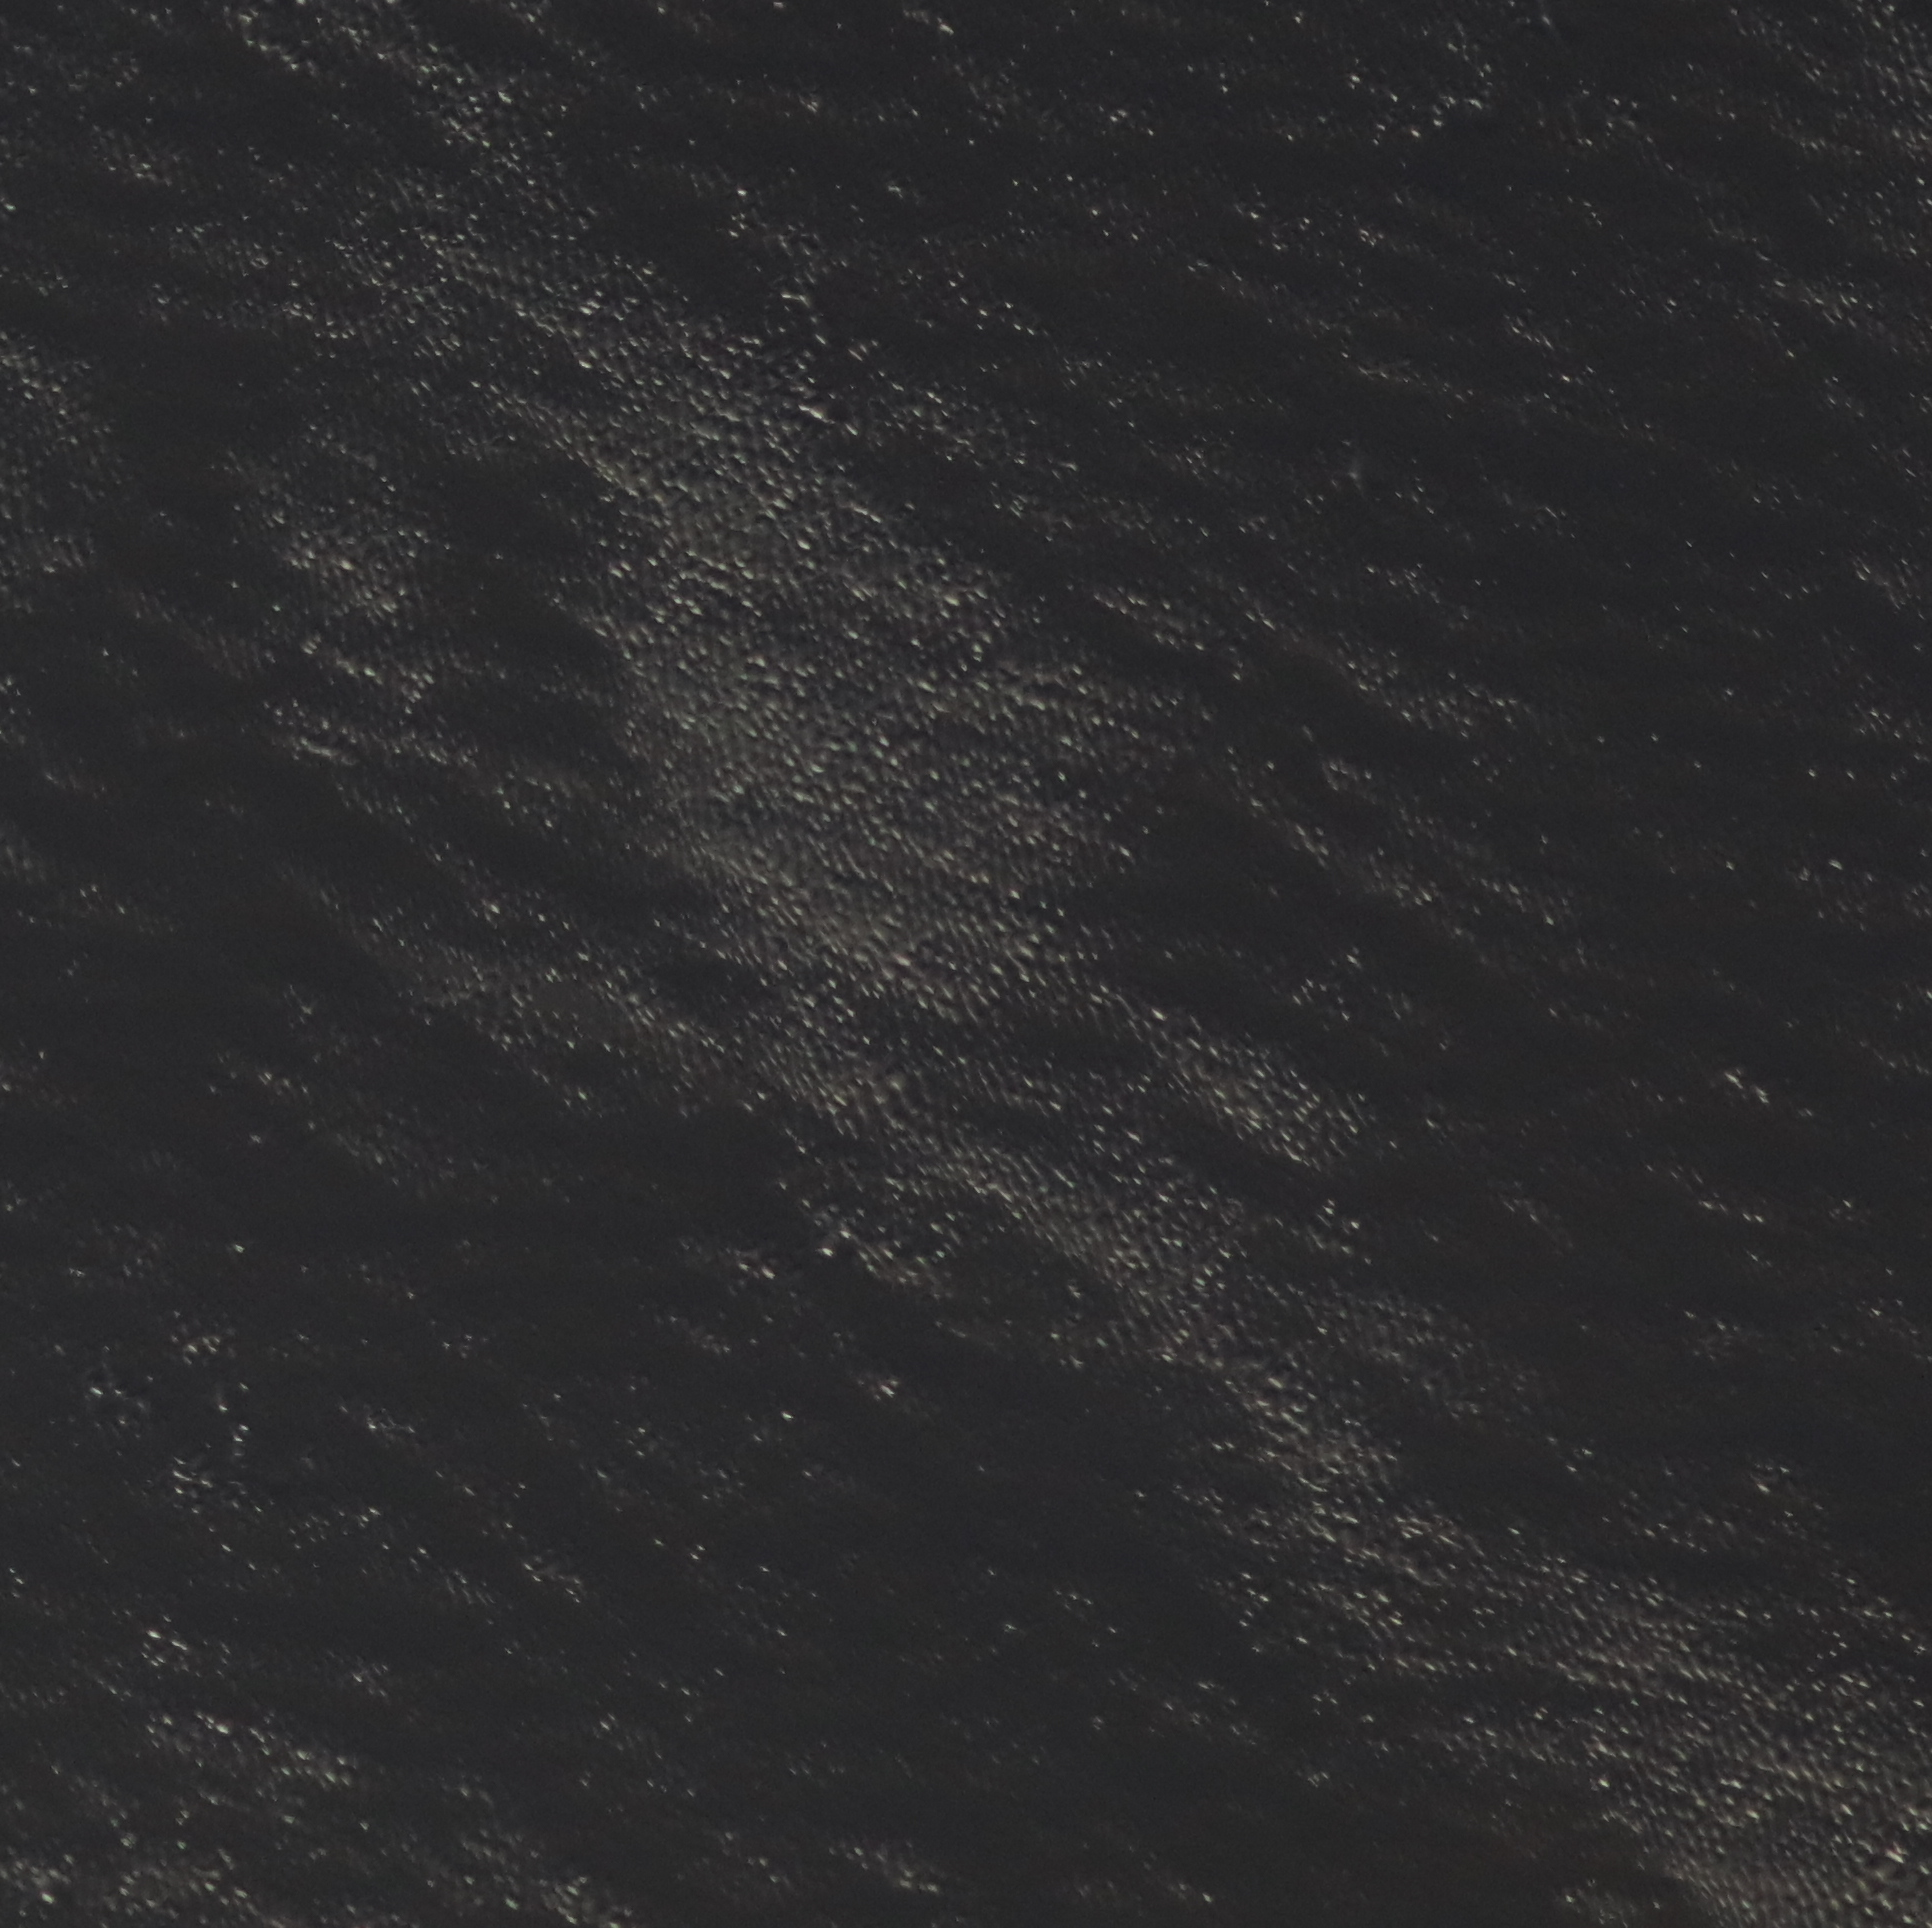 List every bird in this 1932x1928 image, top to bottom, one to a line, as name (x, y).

emperor goose (1414, 131)
brant (858, 350)